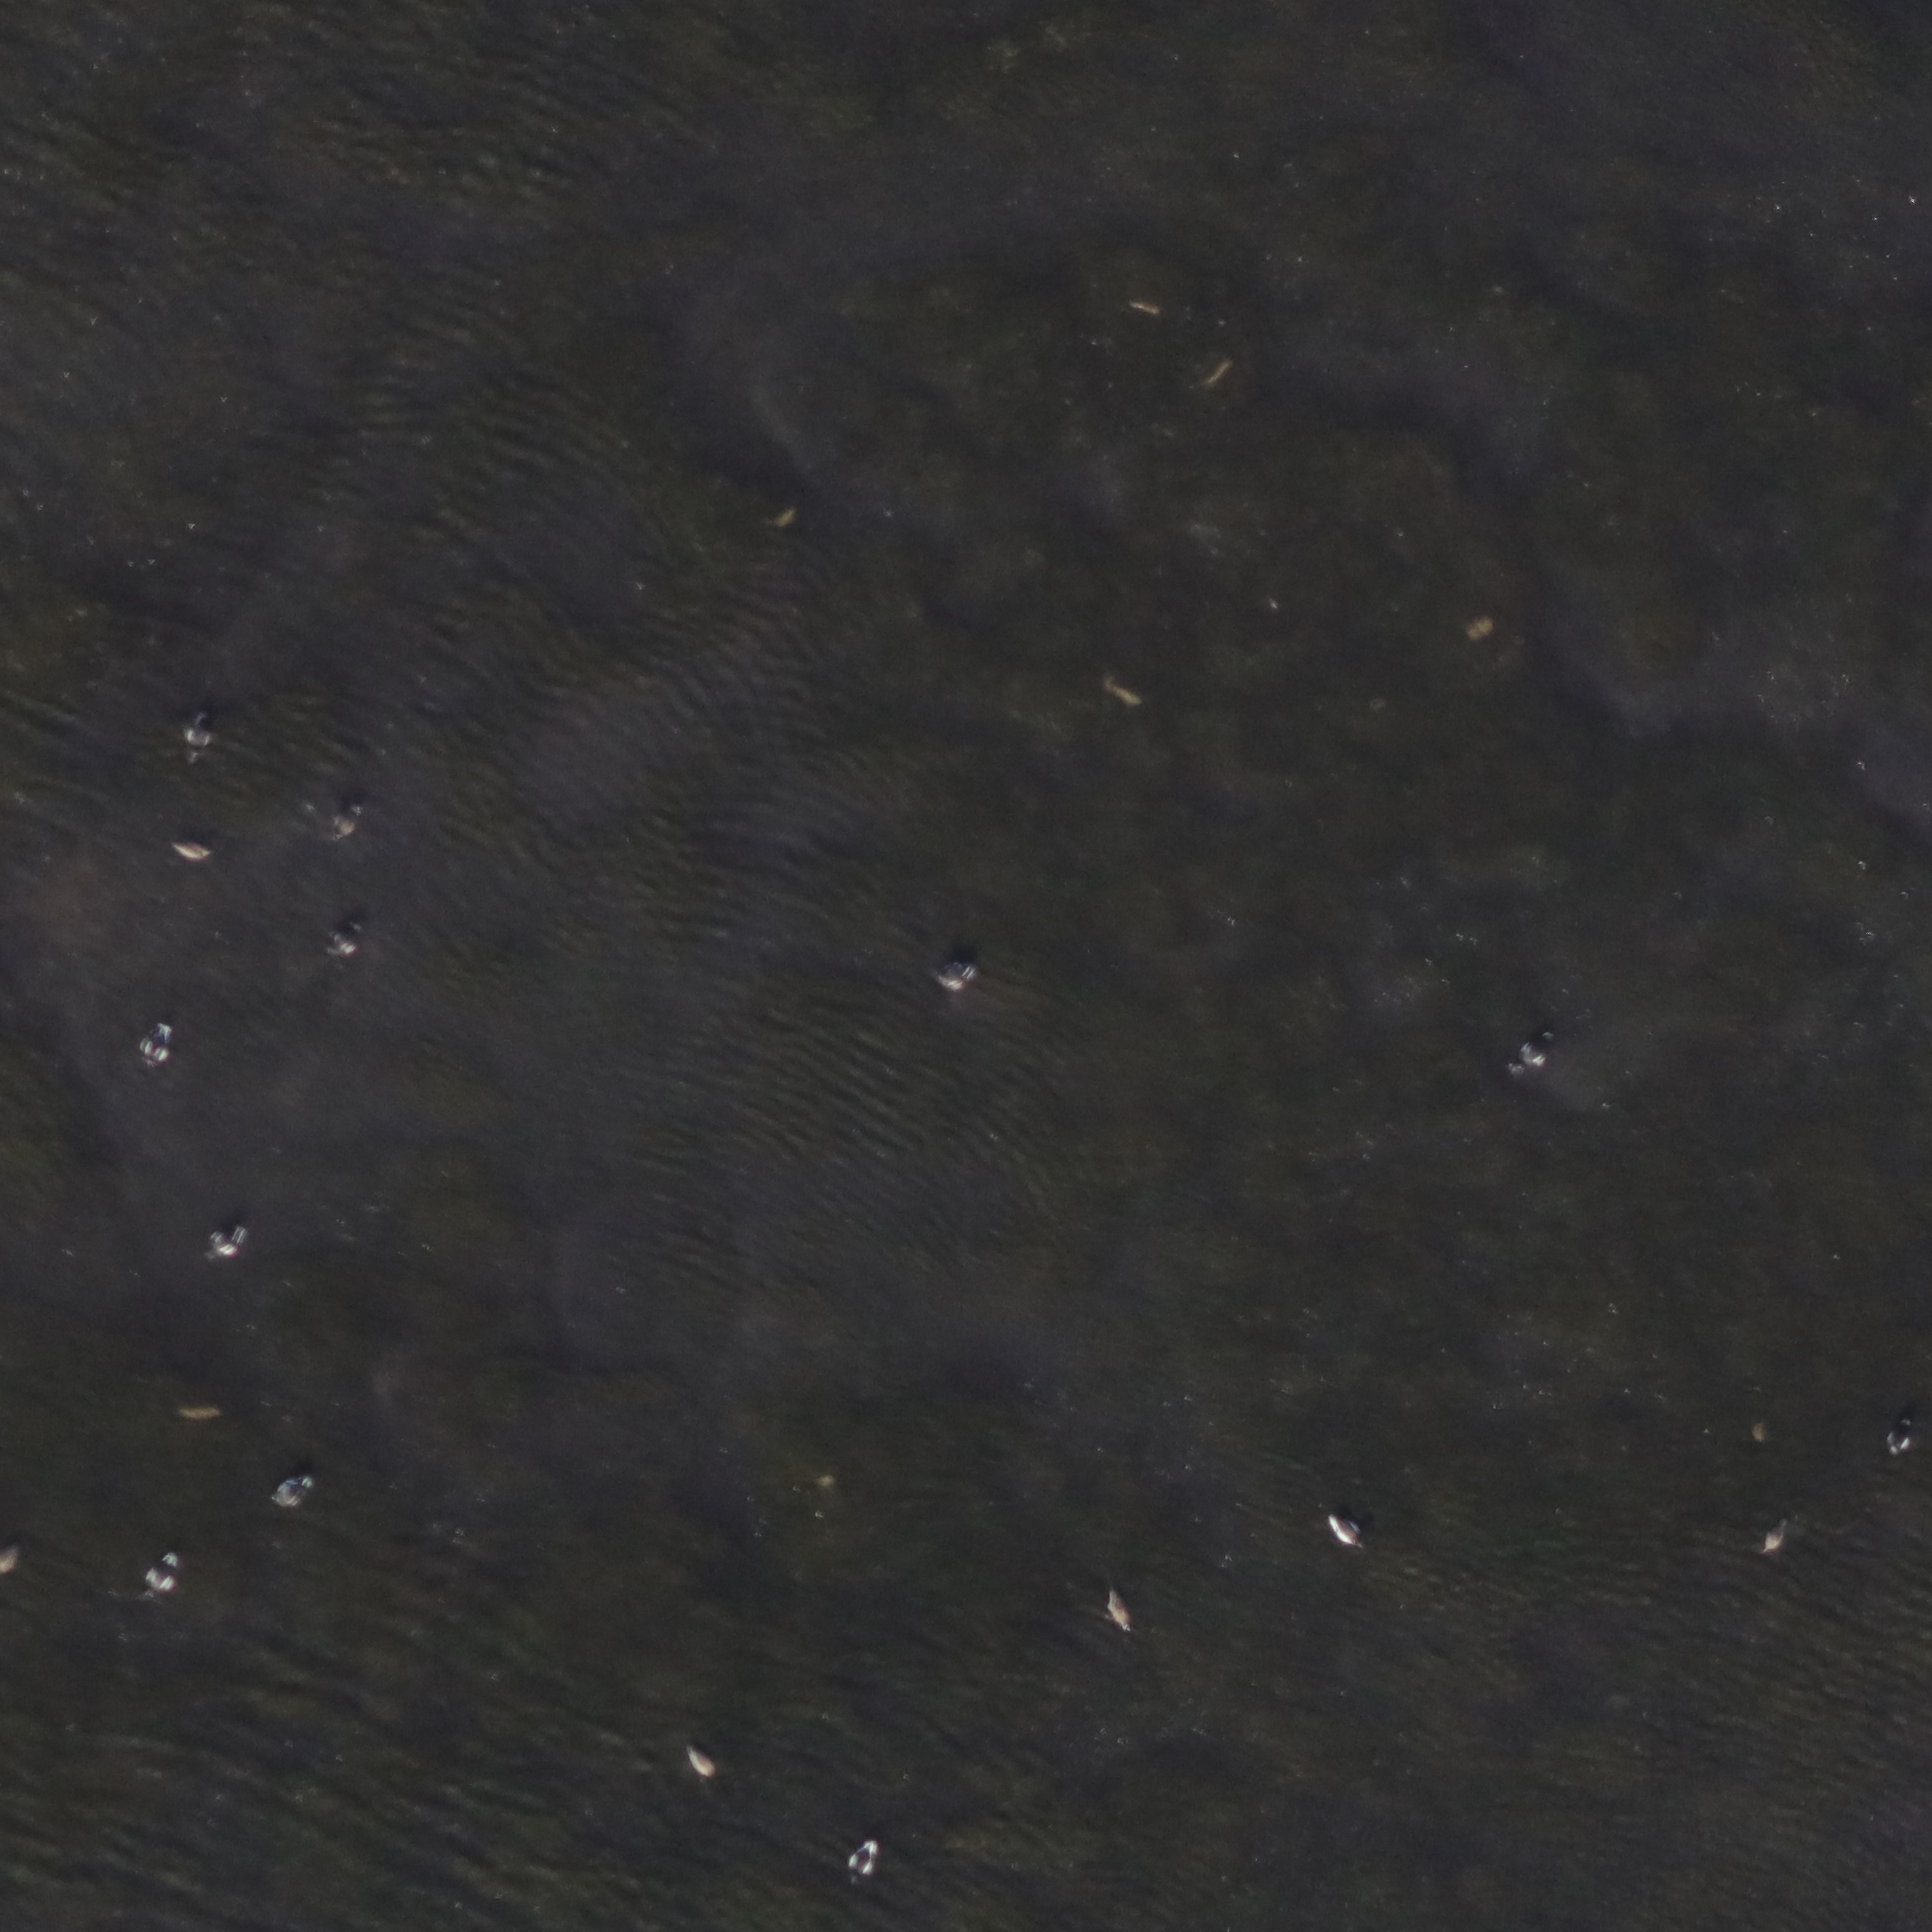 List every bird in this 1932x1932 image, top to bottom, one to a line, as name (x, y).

brant (197, 736)
other bird (191, 850)
brant (347, 938)
brant (954, 975)
other bird (327, 991)
brant (1532, 1044)
brant (156, 1049)
brant (226, 1244)
brant (1901, 1436)
brant (297, 1491)
brant (1348, 1530)
other bird (1779, 1539)
other bird (10, 1557)
brant (168, 1570)
brant (1121, 1611)
other bird (703, 1763)
brant (860, 1859)